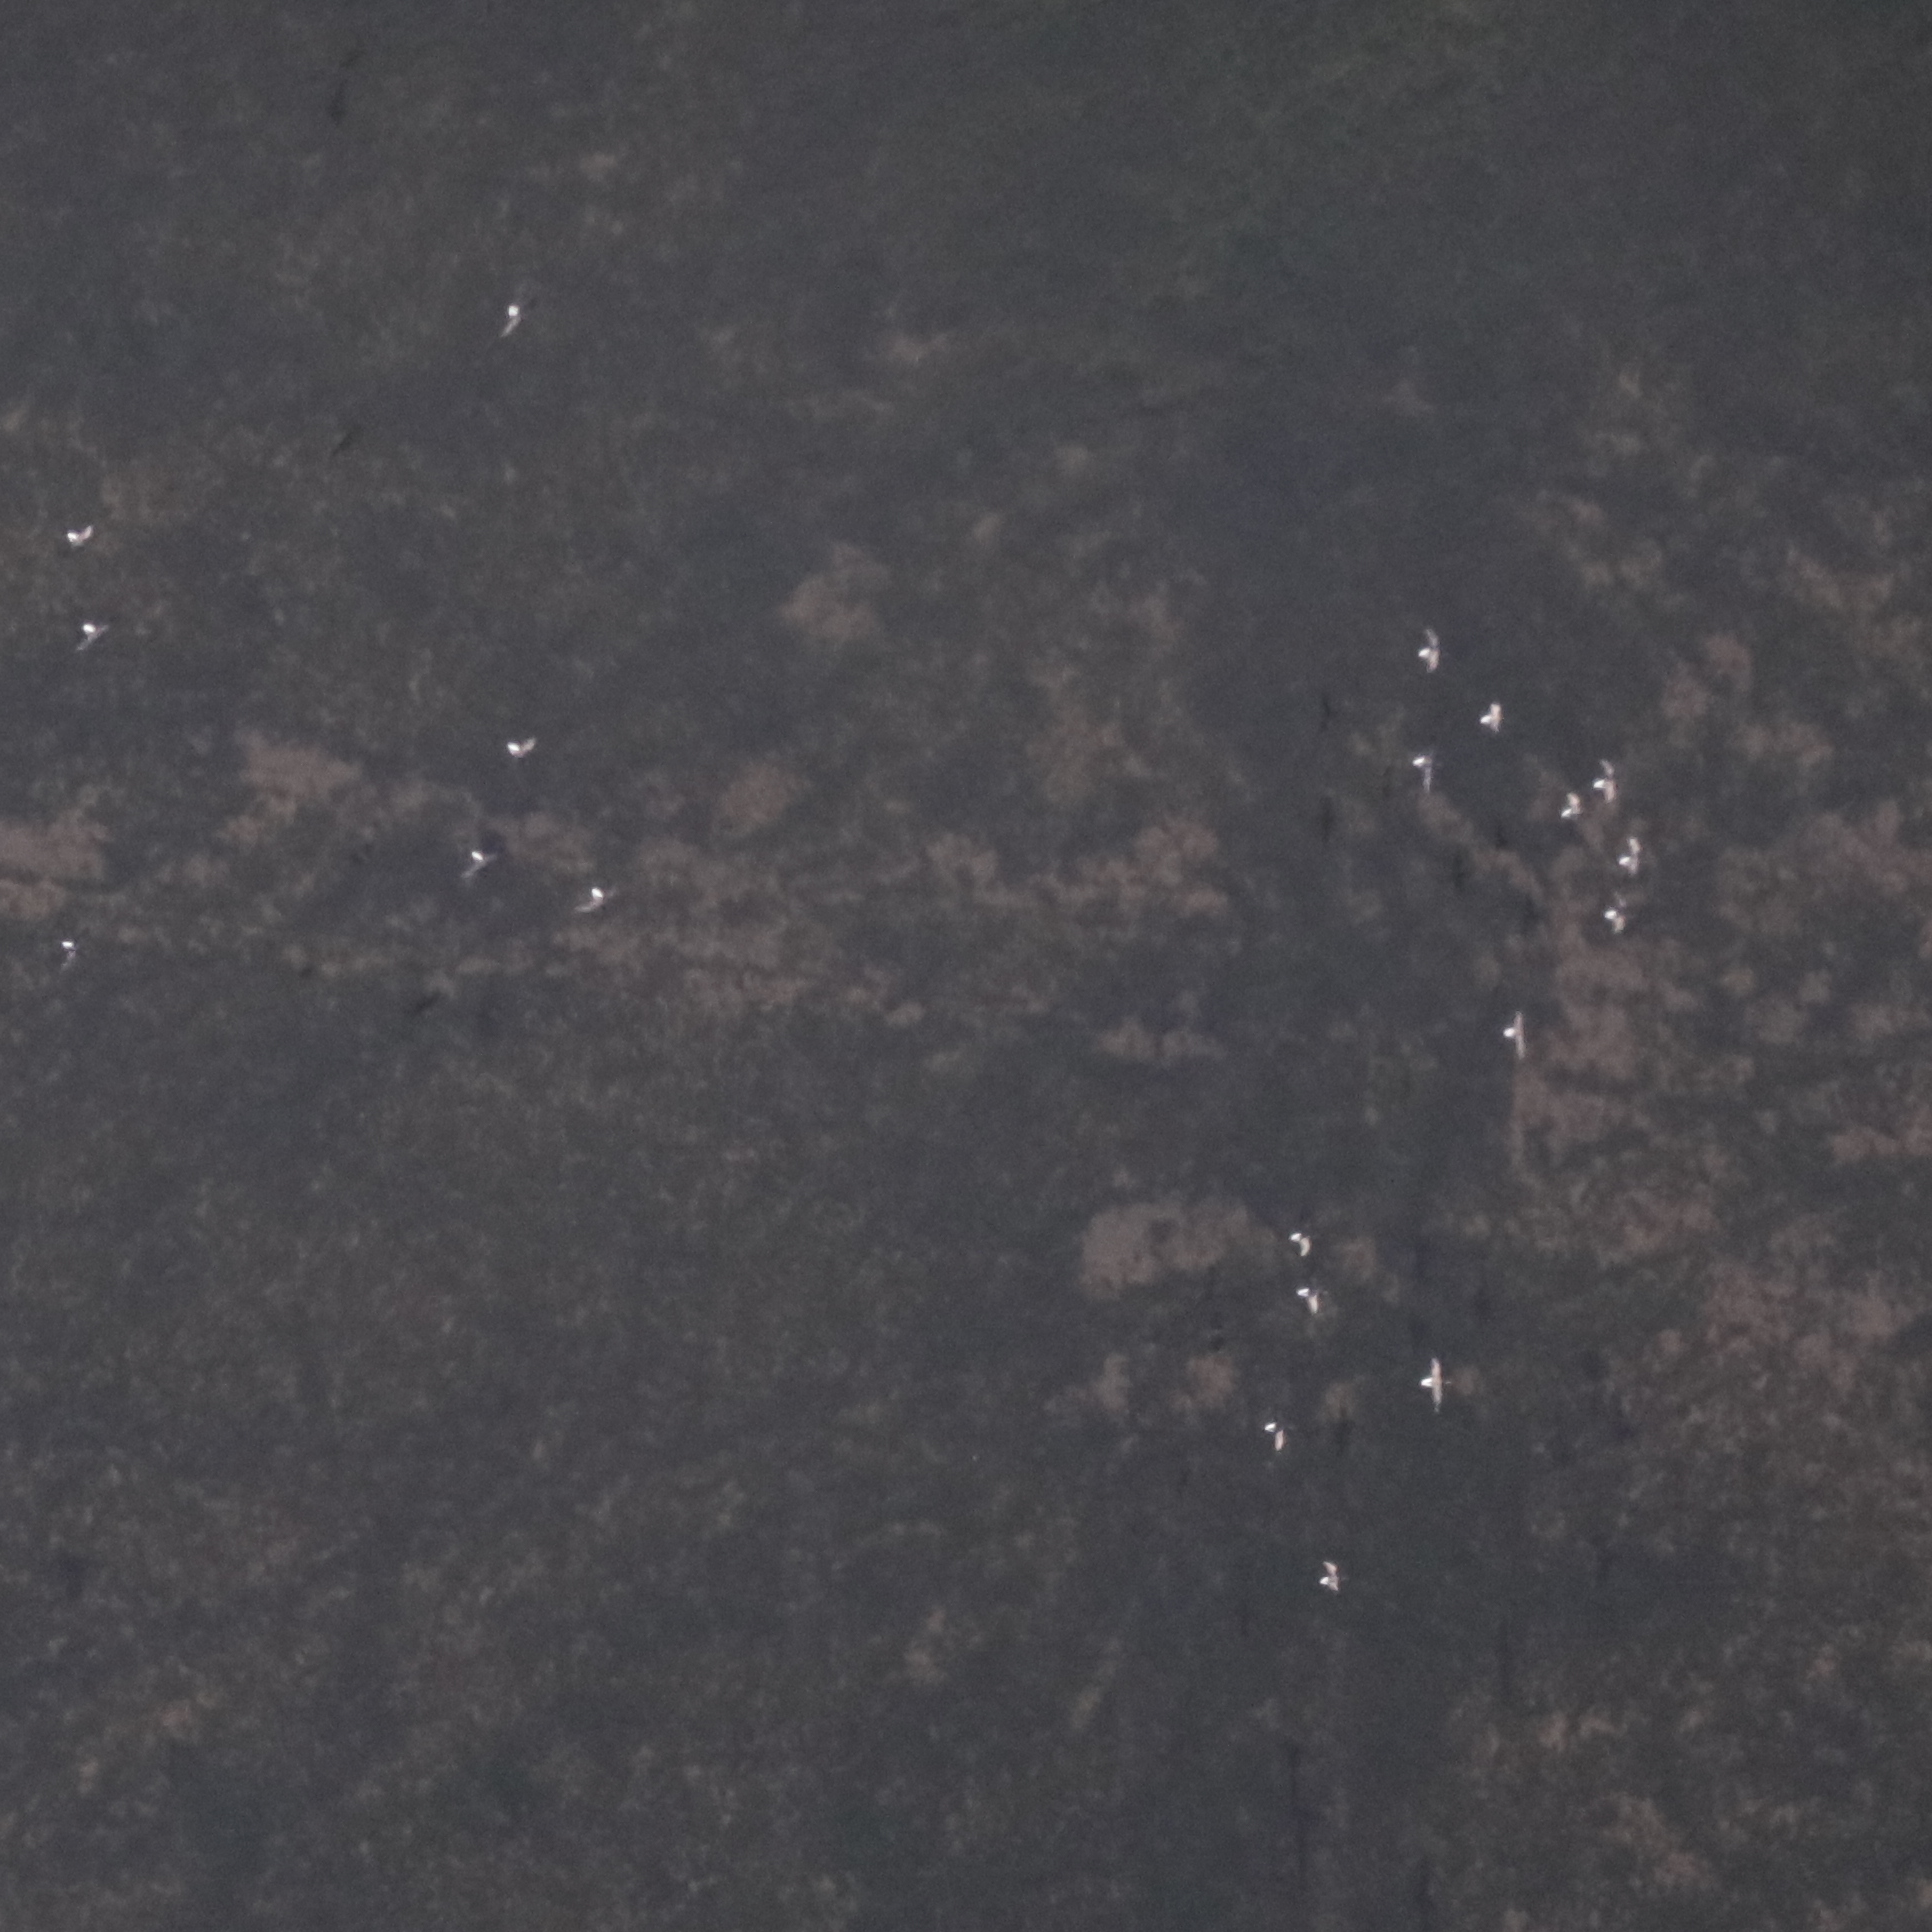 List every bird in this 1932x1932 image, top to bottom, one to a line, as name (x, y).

brant (519, 318)
brant (80, 543)
brant (90, 638)
brant (1432, 654)
brant (1494, 717)
brant (520, 747)
brant (1428, 764)
brant (1612, 786)
brant (1579, 811)
brant (1629, 852)
brant (486, 865)
brant (600, 902)
brant (1619, 912)
brant (76, 955)
brant (1514, 1029)
brant (1301, 1242)
brant (1315, 1288)
brant (1433, 1383)
brant (1280, 1428)
brant (1332, 1581)